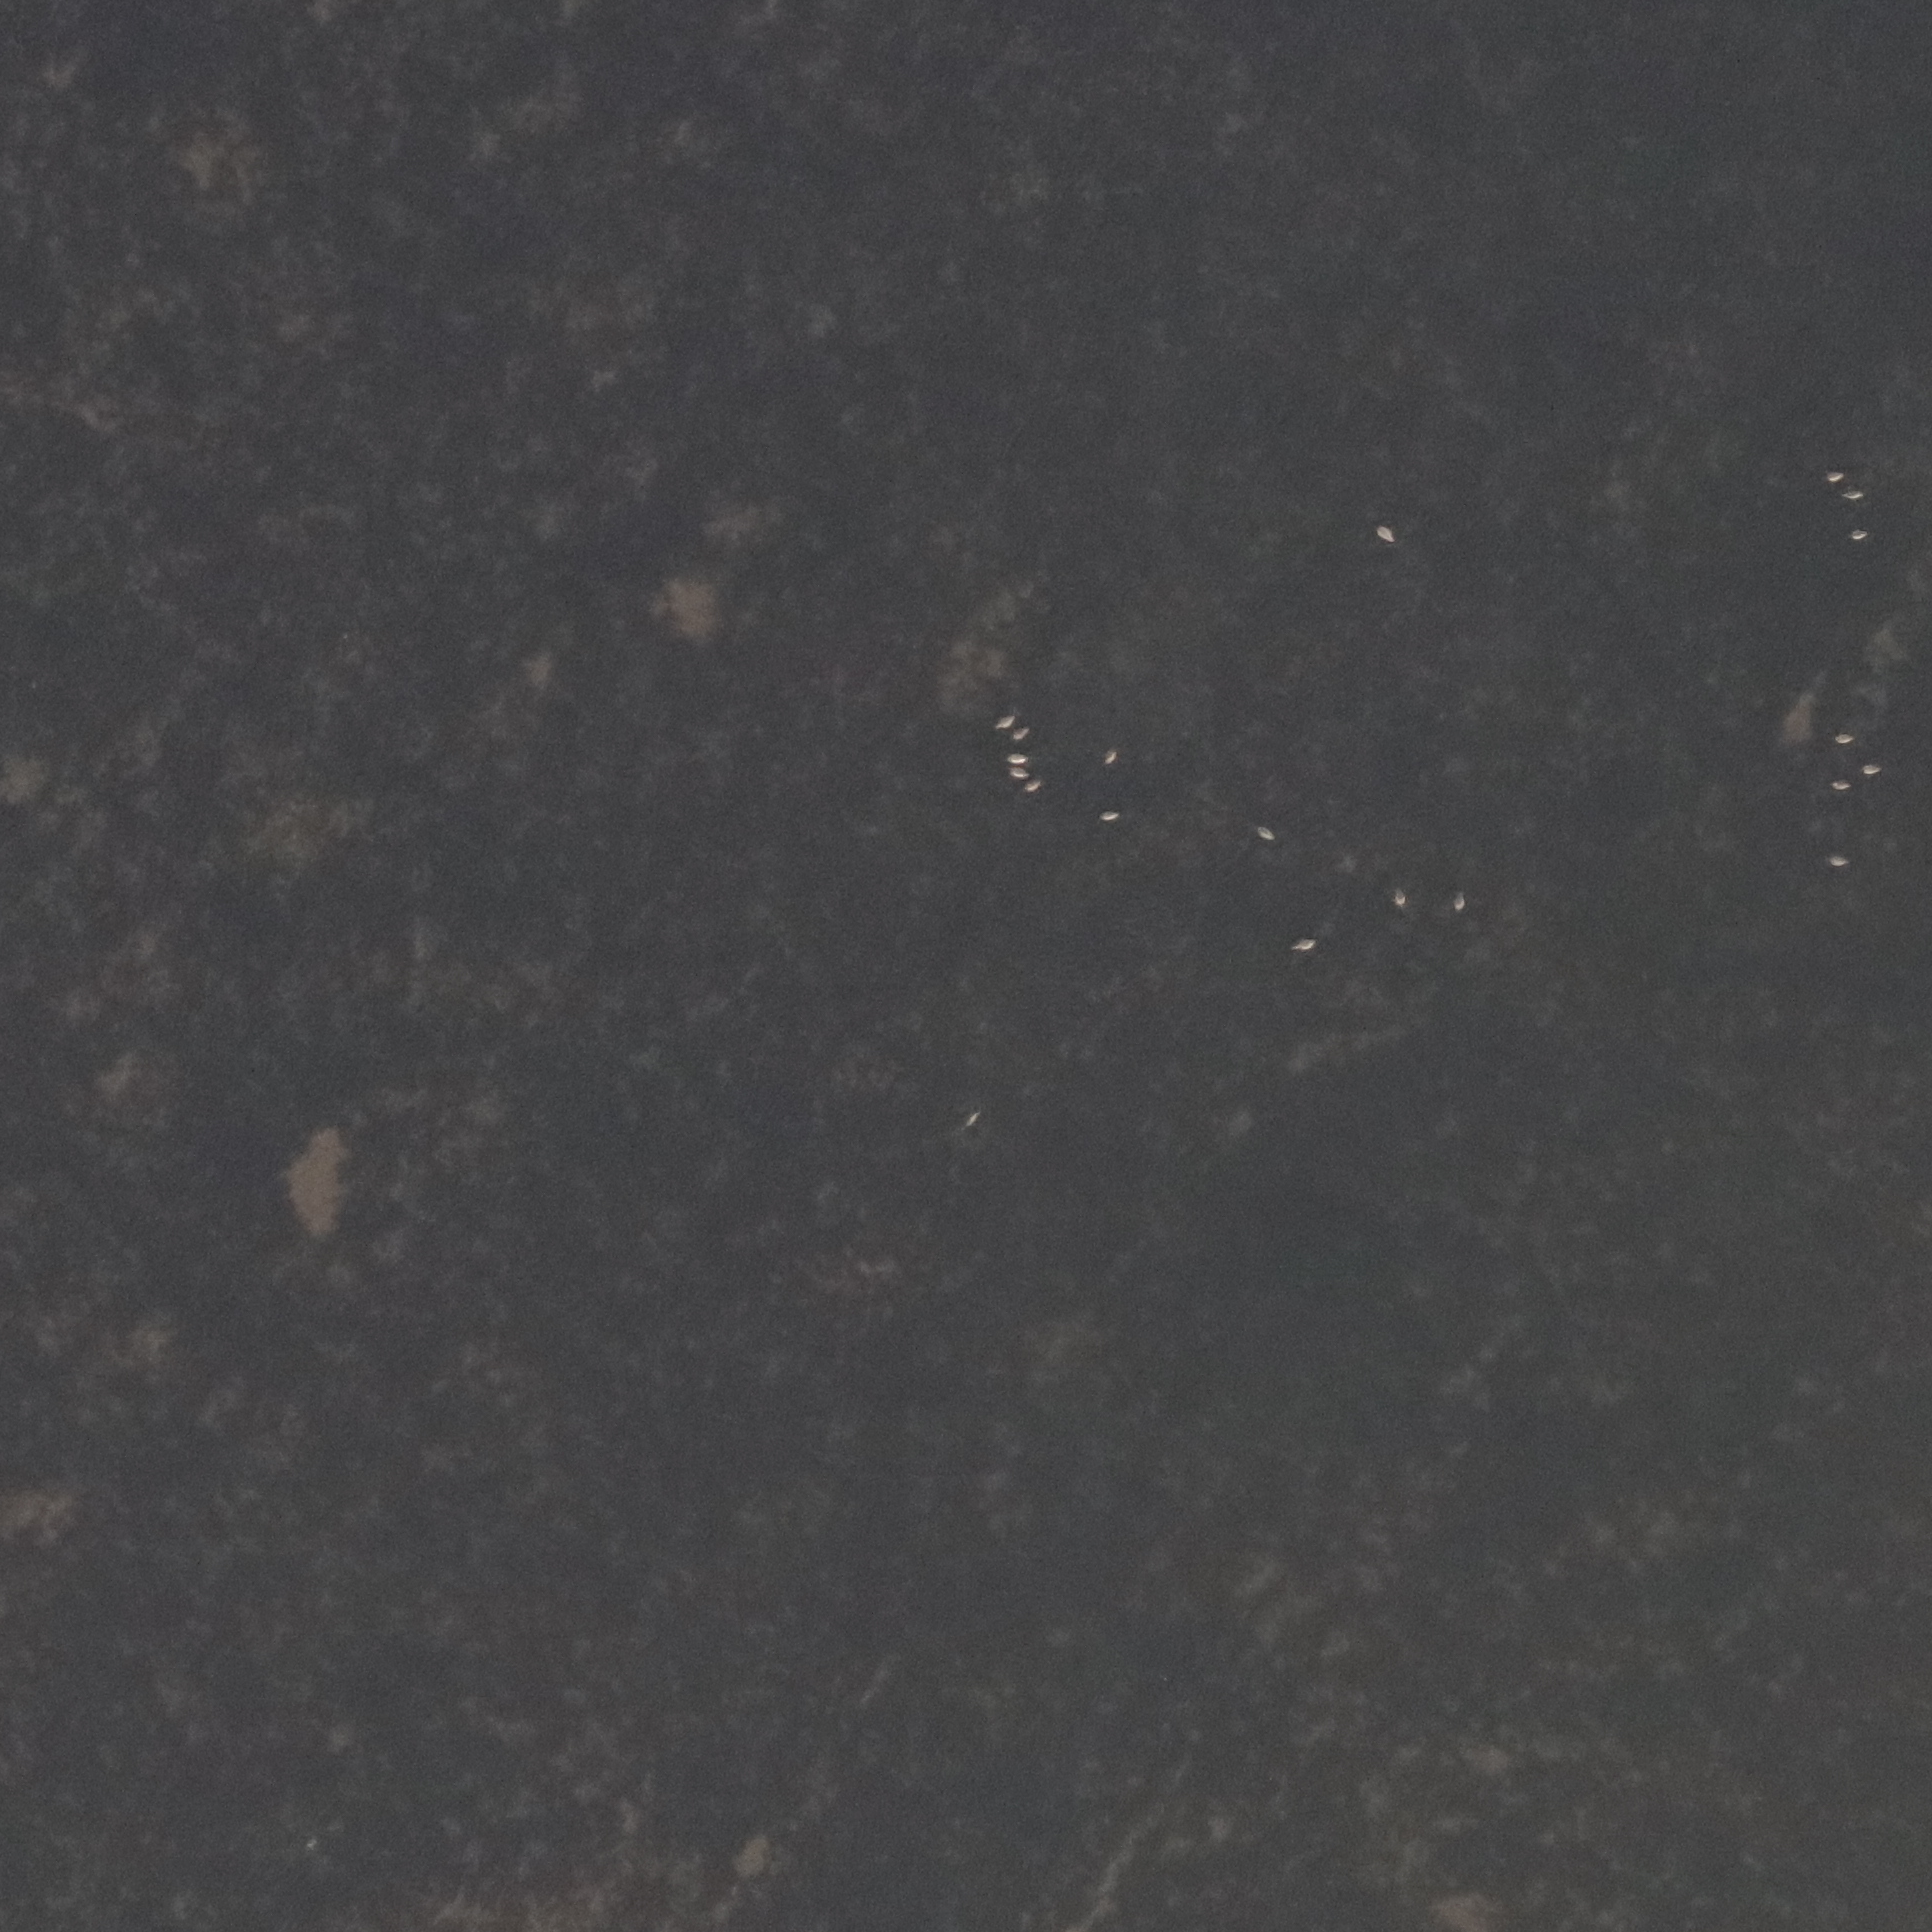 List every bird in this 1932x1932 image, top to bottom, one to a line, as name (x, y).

other bird (1836, 475)
other bird (1853, 494)
other bird (1861, 533)
other bird (1386, 537)
other bird (1003, 724)
other bird (1839, 733)
other bird (1019, 734)
other bird (1109, 756)
other bird (1016, 760)
other bird (1017, 772)
other bird (1873, 772)
other bird (1035, 785)
other bird (1840, 786)
other bird (1108, 817)
other bird (1269, 832)
other bird (1839, 861)
other bird (1401, 897)
other bird (1462, 903)
other bird (1306, 943)